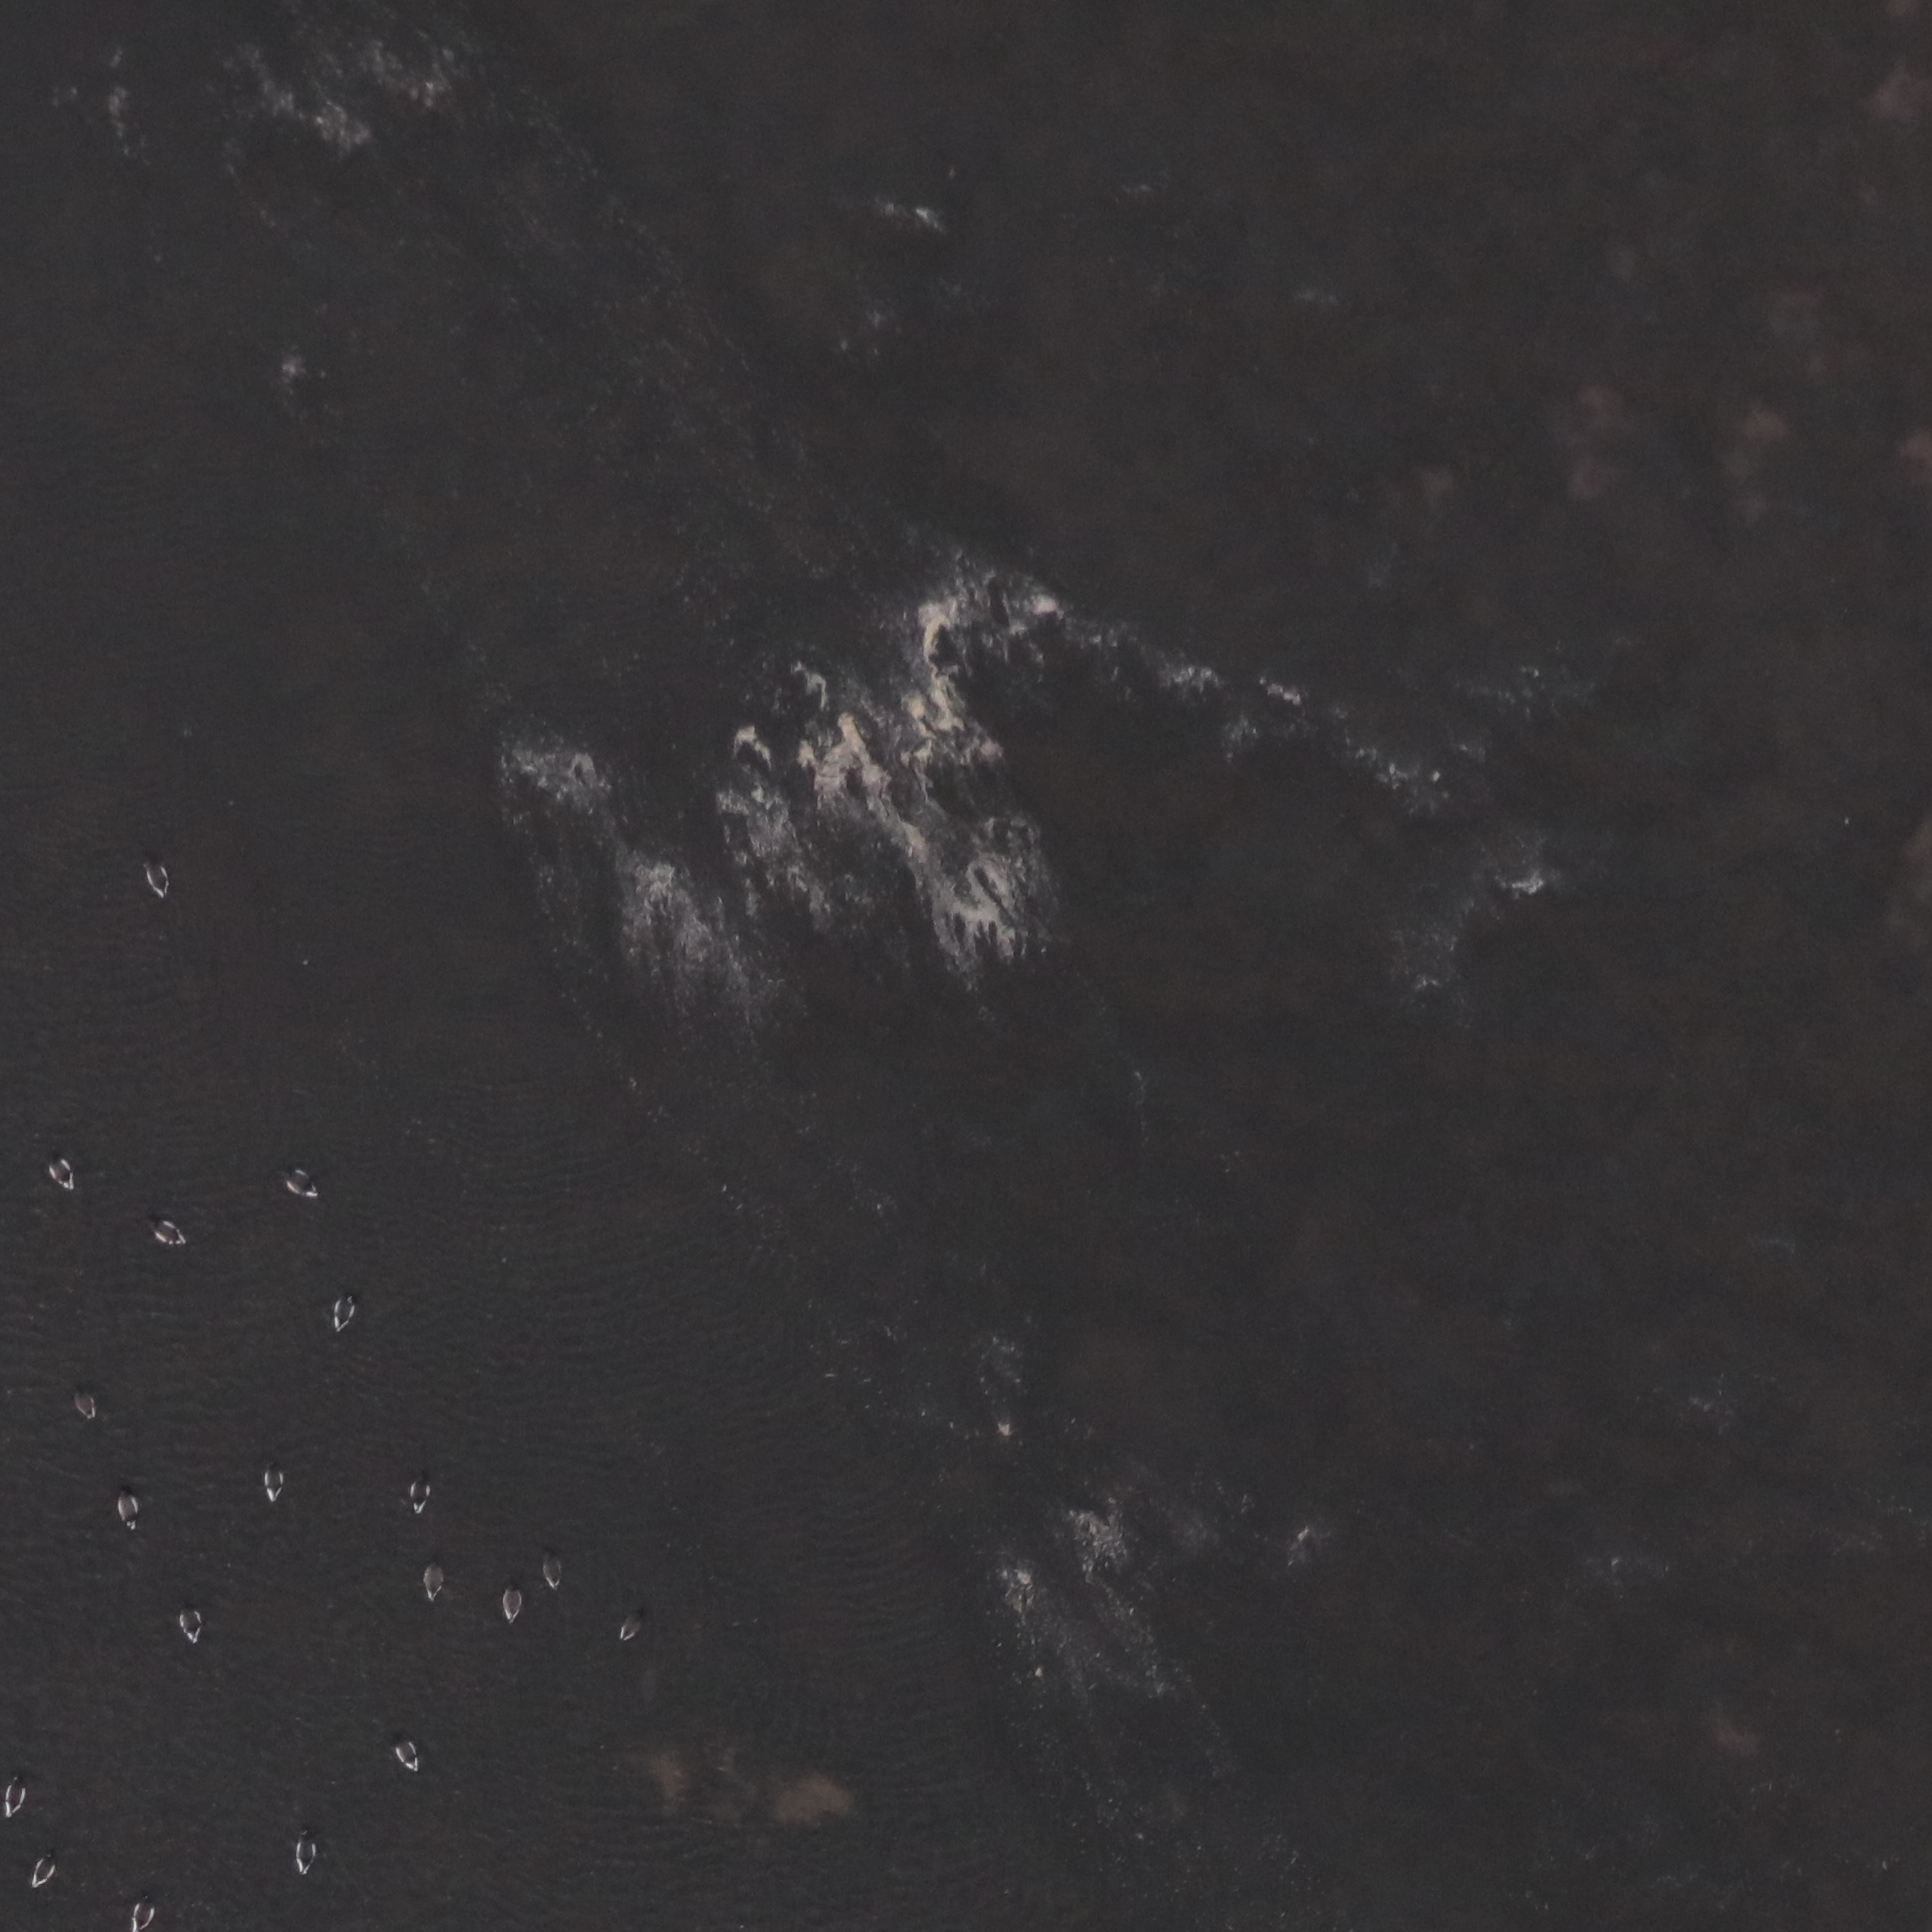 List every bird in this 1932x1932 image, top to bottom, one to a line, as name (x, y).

brant (157, 877)
brant (62, 1173)
brant (301, 1185)
brant (167, 1232)
brant (344, 1311)
brant (84, 1404)
brant (274, 1482)
brant (421, 1493)
brant (129, 1508)
brant (551, 1569)
brant (433, 1579)
brant (512, 1601)
brant (191, 1623)
brant (632, 1625)
brant (408, 1754)
brant (16, 1796)
brant (307, 1854)
brant (44, 1870)
brant (143, 1916)